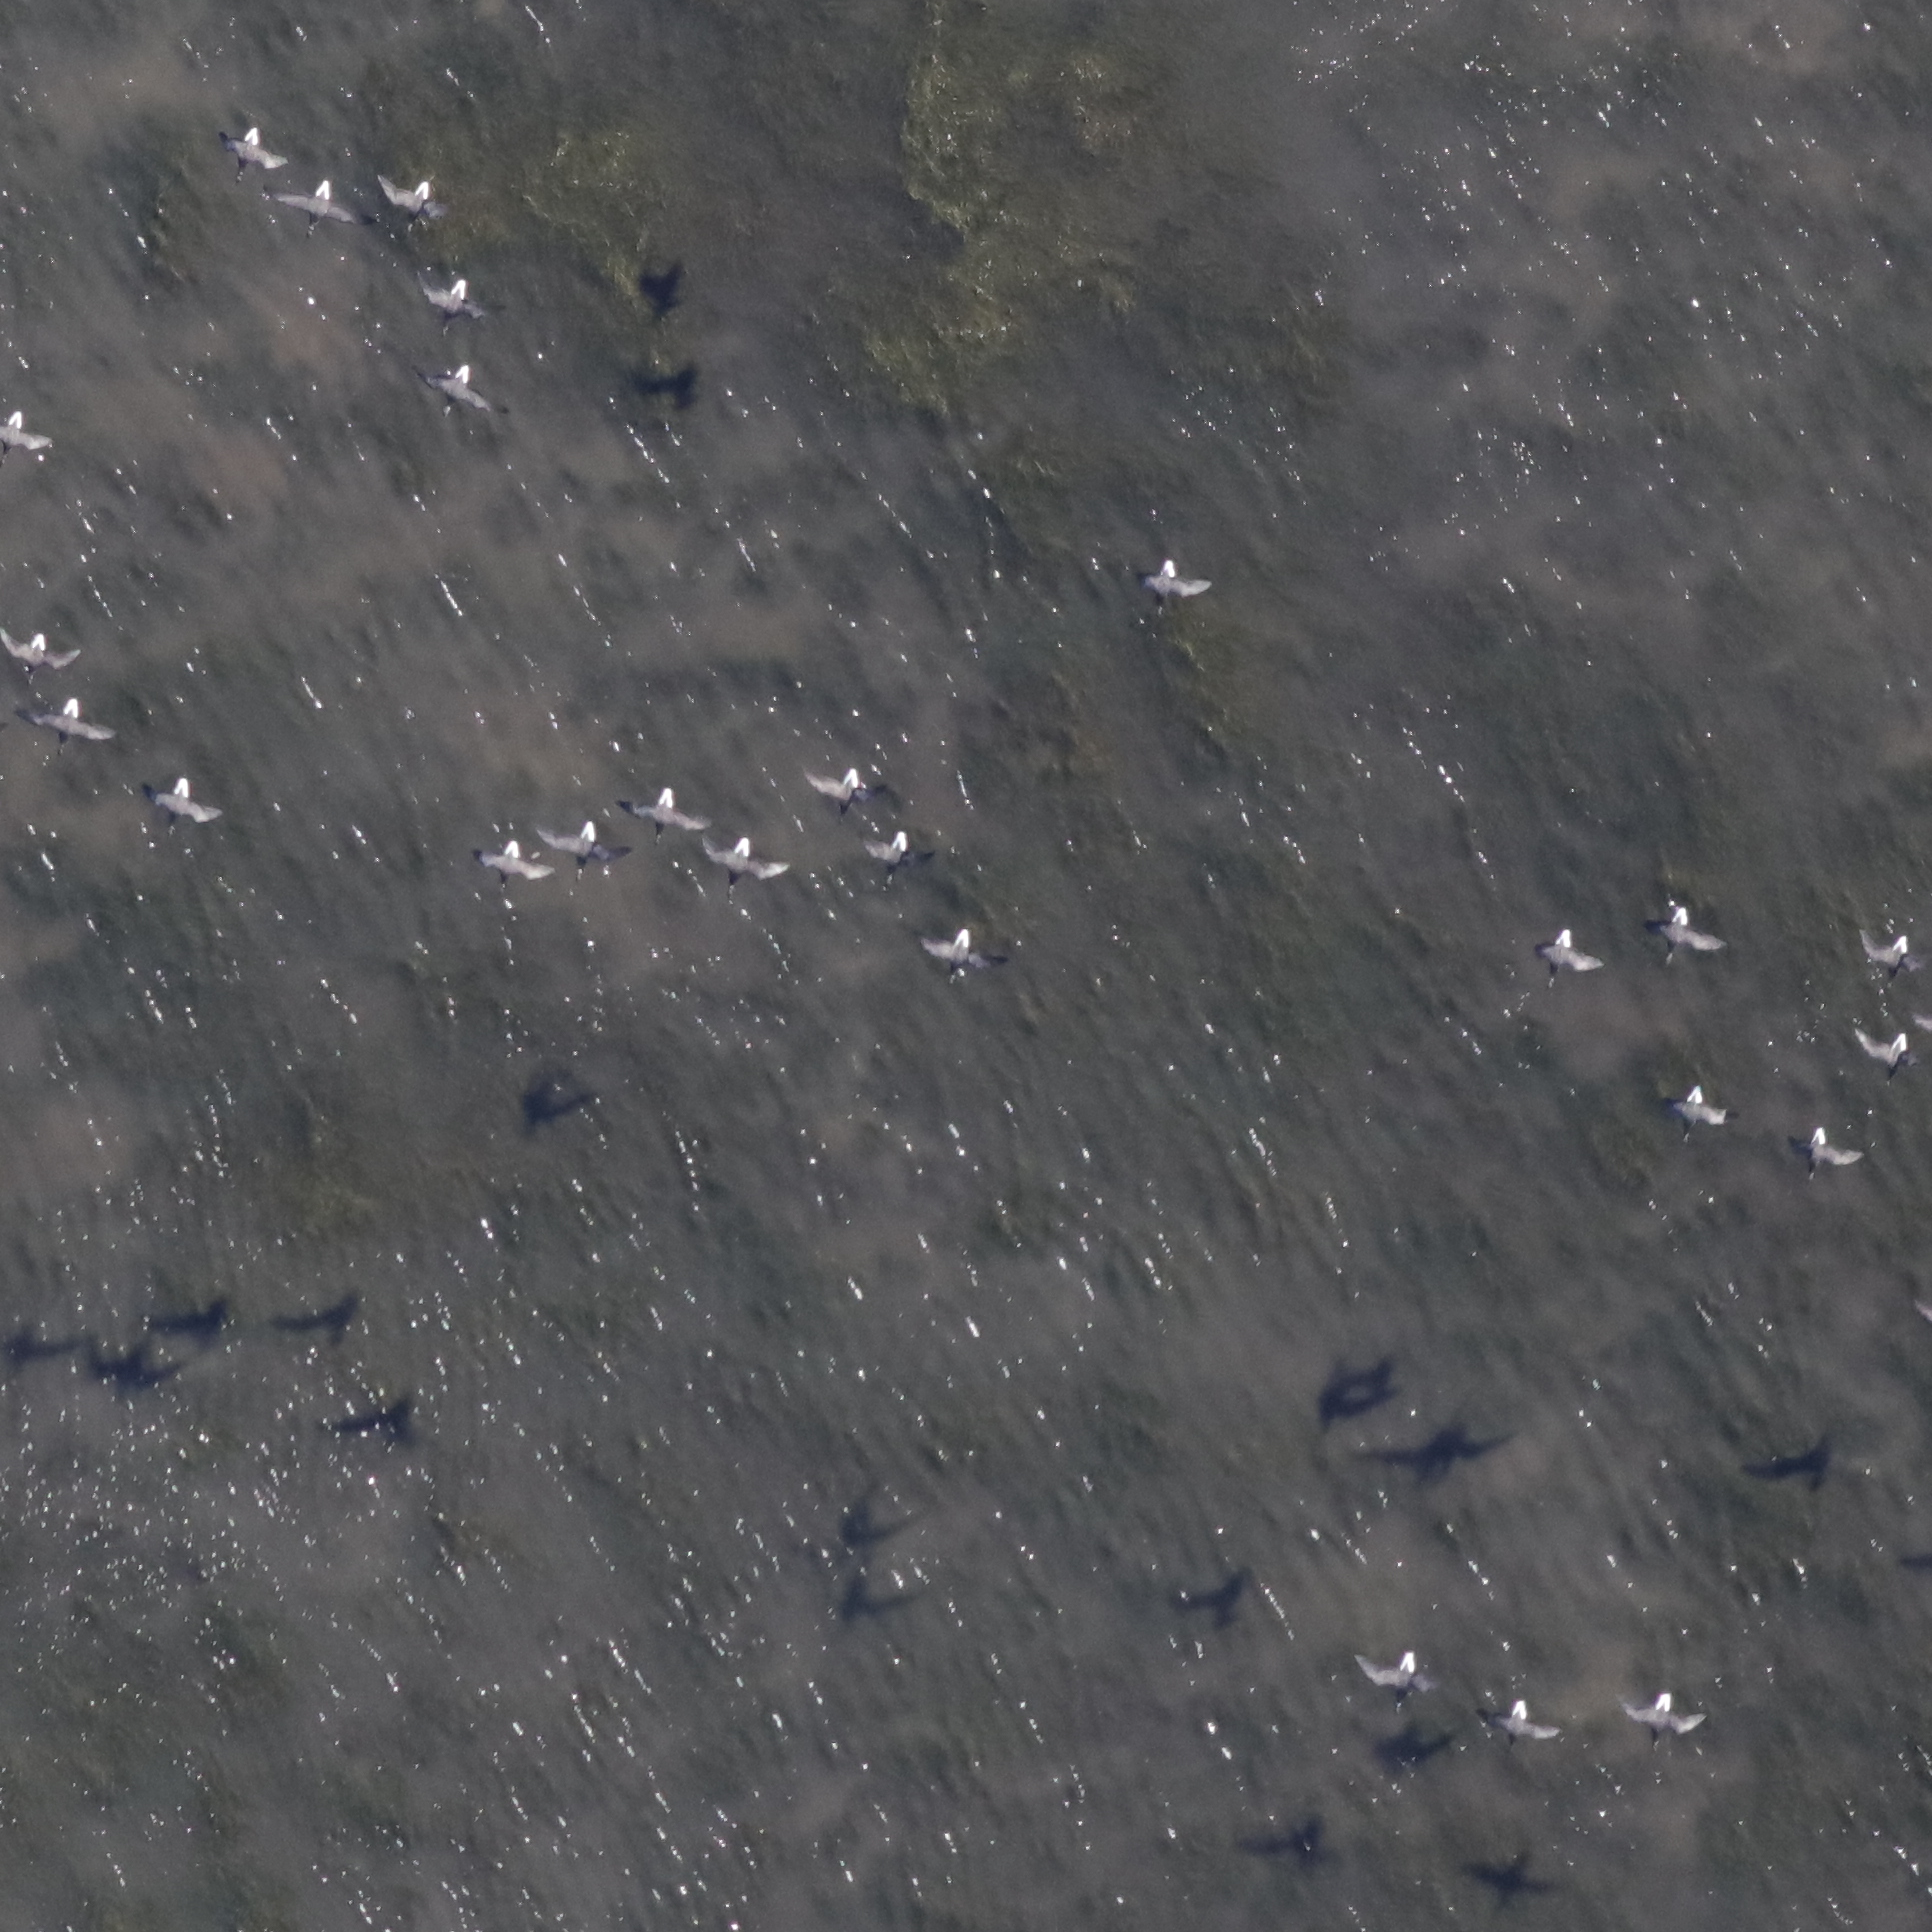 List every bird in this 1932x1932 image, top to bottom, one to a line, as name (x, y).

brant (252, 158)
brant (426, 207)
brant (324, 209)
brant (453, 295)
brant (453, 397)
brant (3, 433)
brant (1171, 579)
brant (24, 658)
brant (62, 725)
brant (841, 782)
brant (172, 806)
brant (668, 815)
brant (888, 846)
brant (576, 848)
brant (510, 865)
brant (737, 868)
brant (1680, 926)
brant (1572, 941)
brant (957, 959)
brant (1898, 959)
brant (1895, 1059)
brant (1697, 1108)
brant (1832, 1151)
brant (1395, 1678)
brant (1670, 1716)
brant (1517, 1721)